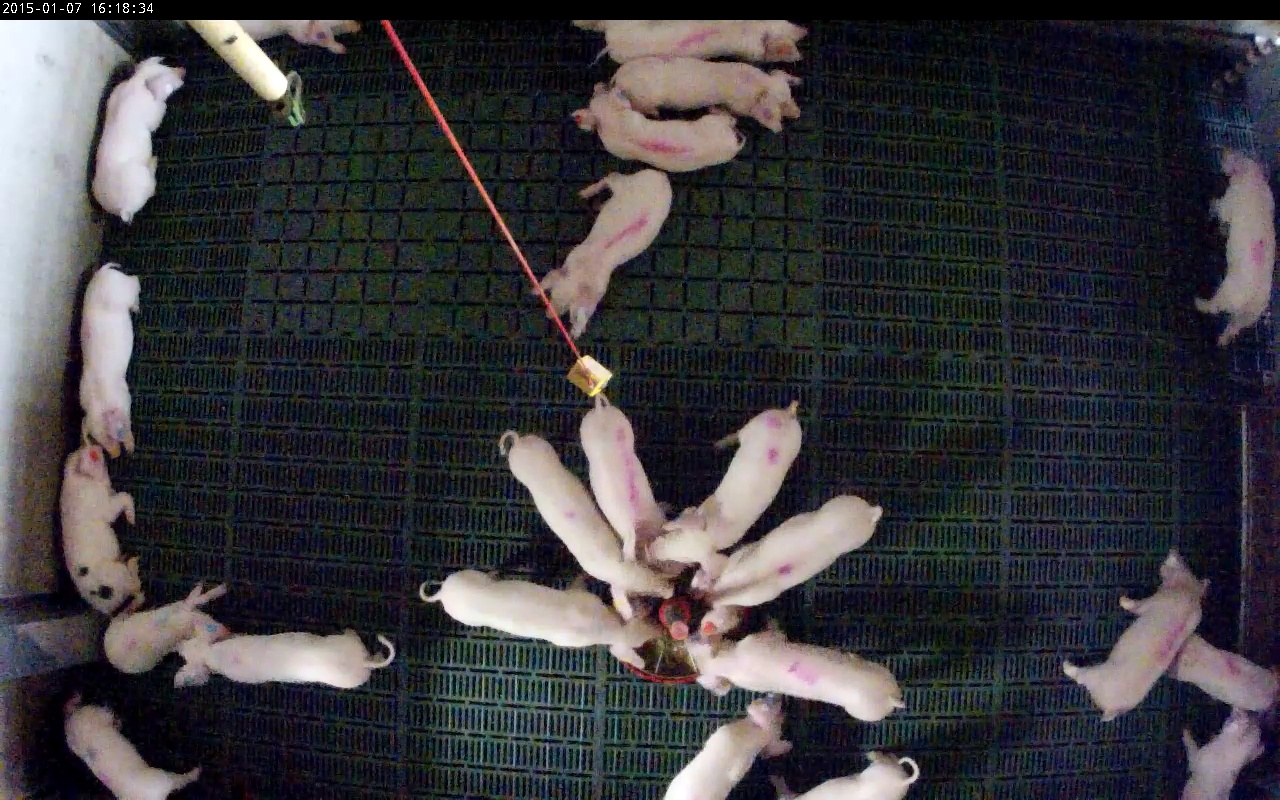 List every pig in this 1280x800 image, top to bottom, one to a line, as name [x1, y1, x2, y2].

pig [237, 19, 362, 54]
pig [573, 19, 807, 66]
pig [90, 55, 190, 224]
pig [609, 57, 805, 134]
pig [570, 81, 748, 174]
pig [1194, 147, 1279, 347]
pig [530, 169, 673, 338]
pig [77, 264, 139, 460]
pig [581, 394, 685, 579]
pig [644, 402, 805, 579]
pig [498, 429, 674, 622]
pig [57, 445, 143, 615]
pig [686, 494, 886, 636]
pig [1064, 552, 1211, 721]
pig [417, 569, 670, 669]
pig [105, 578, 234, 677]
pig [685, 614, 909, 723]
pig [172, 617, 396, 693]
pig [1166, 634, 1279, 719]
pig [64, 696, 200, 799]
pig [660, 698, 792, 799]
pig [1179, 702, 1265, 799]
pig [769, 752, 923, 799]